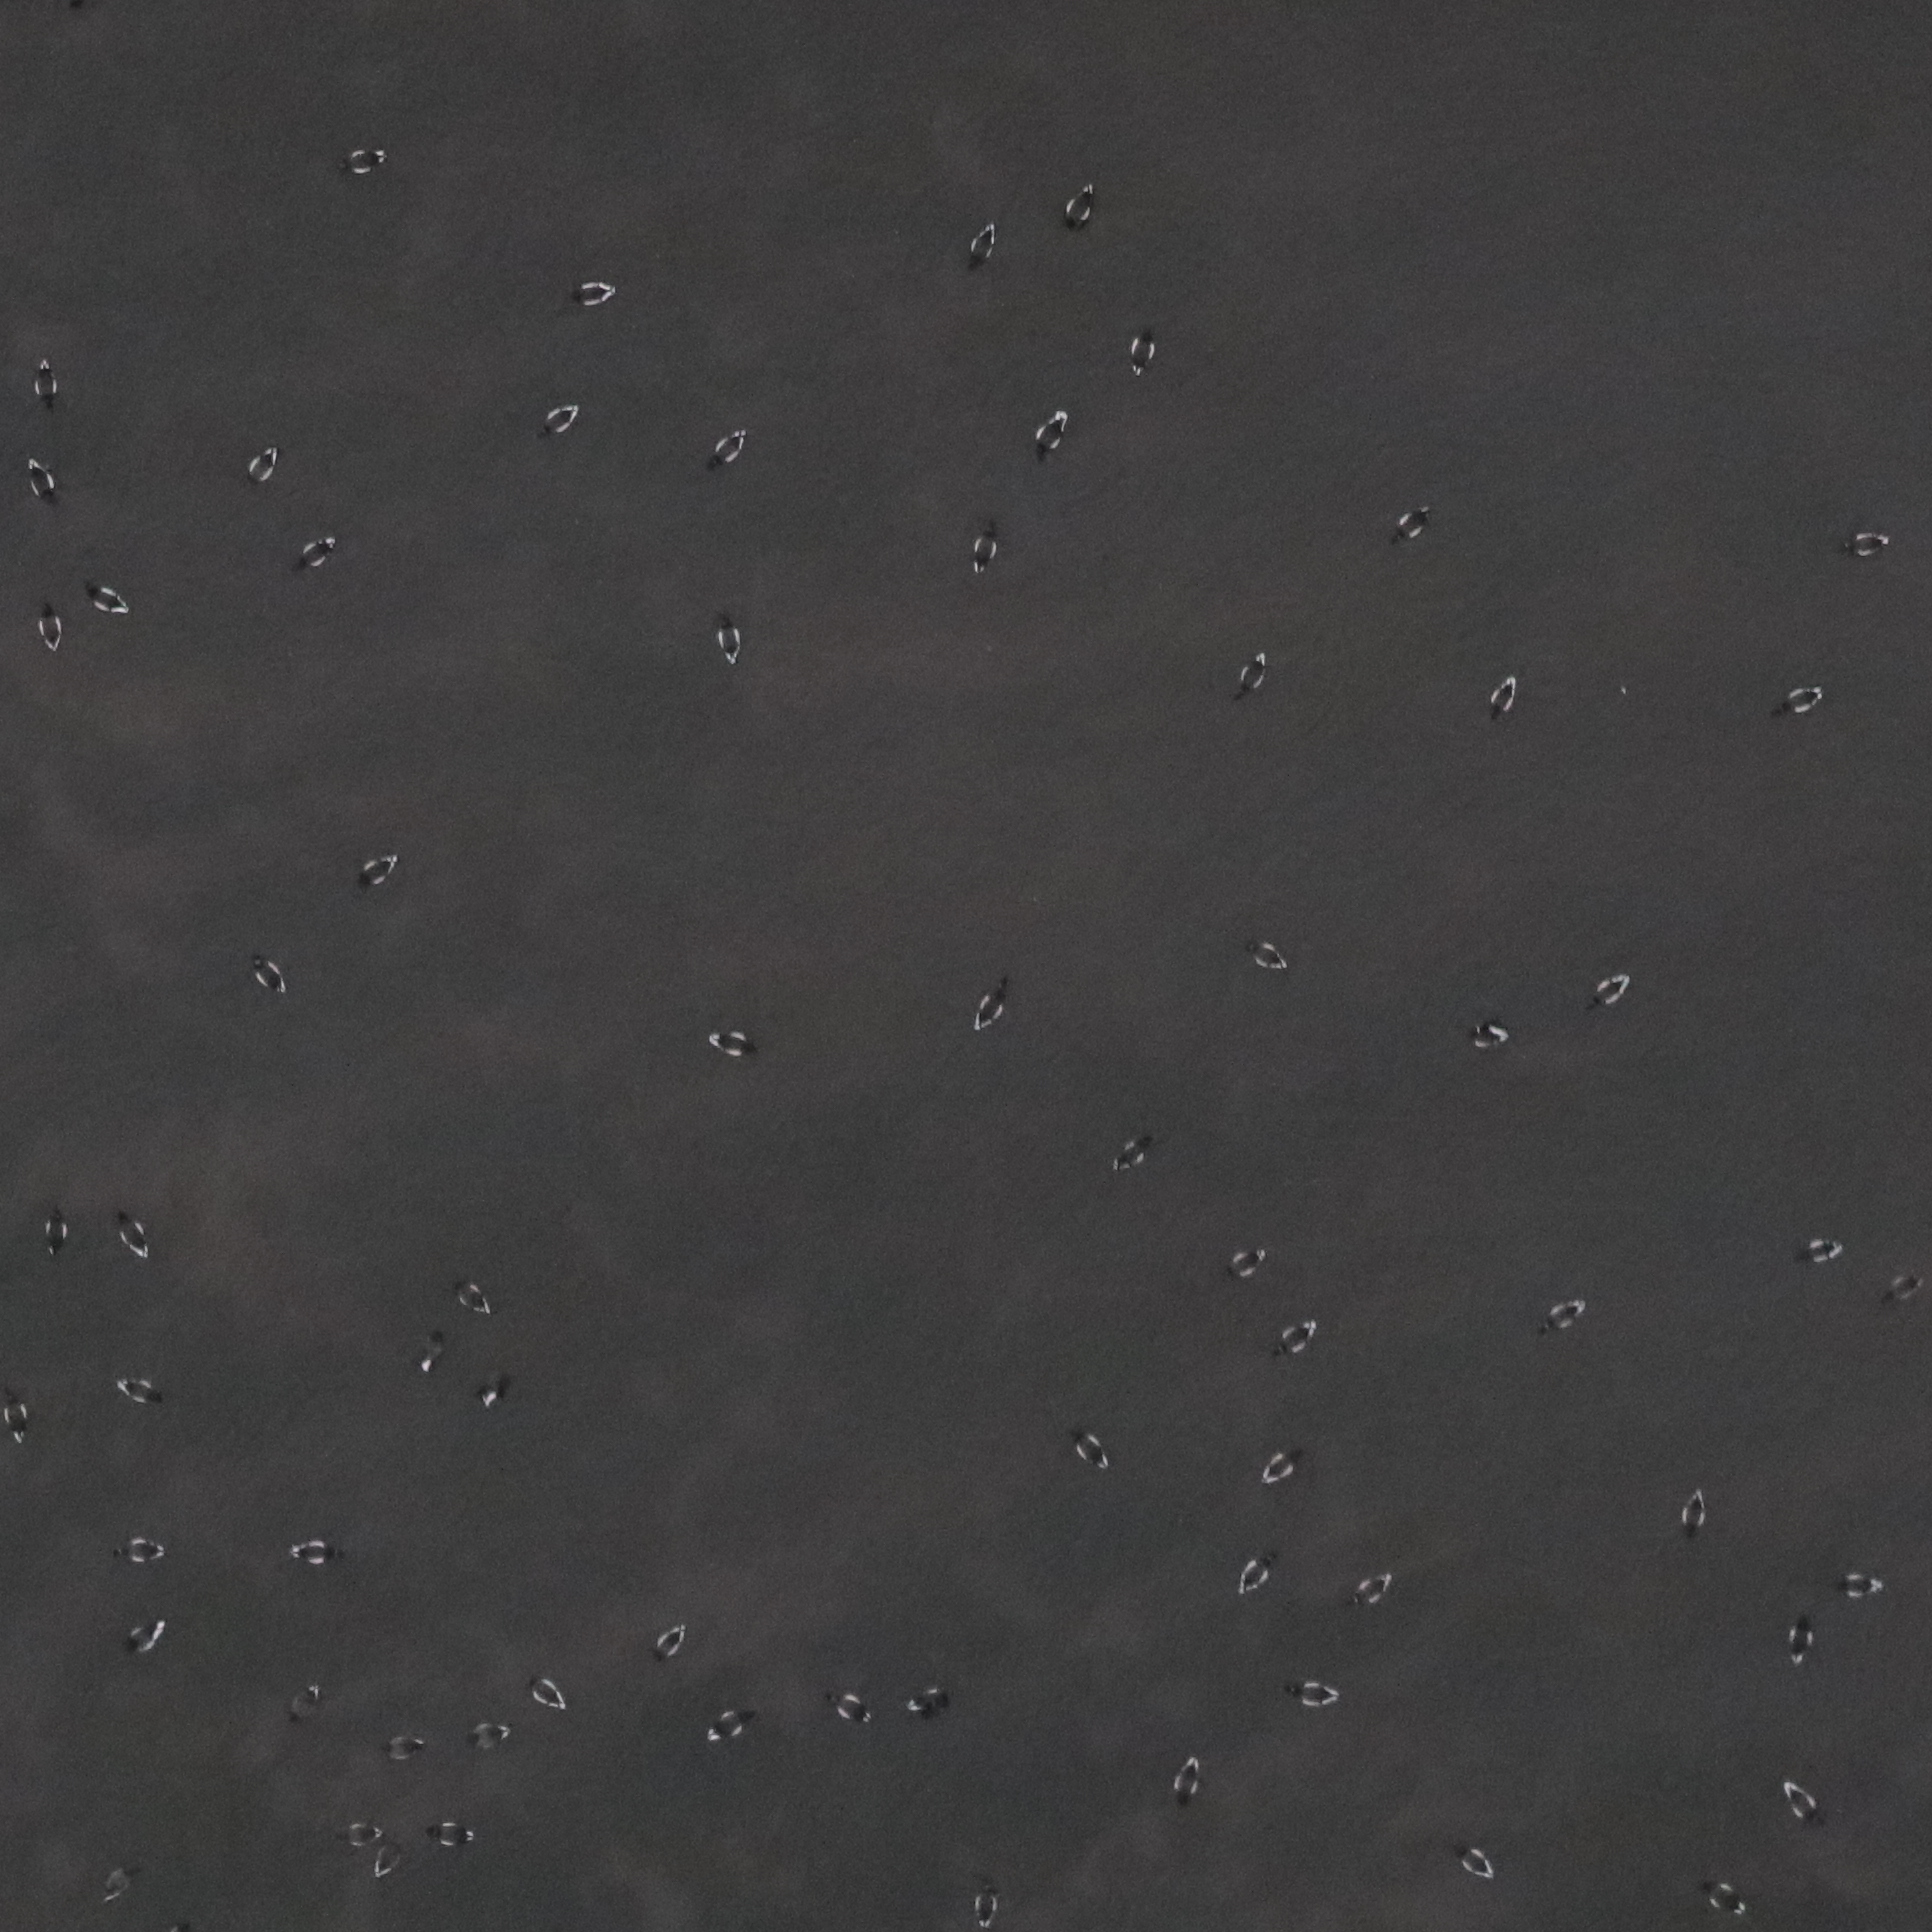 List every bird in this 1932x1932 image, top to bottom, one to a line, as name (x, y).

brant (361, 161)
brant (1079, 209)
brant (984, 246)
brant (593, 295)
brant (1143, 352)
brant (46, 384)
brant (558, 421)
brant (1050, 435)
brant (727, 450)
brant (262, 469)
brant (39, 480)
brant (1413, 525)
brant (1868, 544)
brant (984, 550)
brant (316, 553)
brant (105, 599)
brant (48, 628)
brant (729, 640)
brant (1253, 677)
brant (1504, 698)
brant (1802, 701)
brant (377, 871)
brant (1267, 956)
brant (268, 974)
brant (1610, 993)
brant (990, 1009)
brant (1488, 1034)
brant (731, 1044)
brant (1133, 1155)
brant (57, 1232)
brant (131, 1235)
brant (1822, 1249)
brant (1245, 1264)
brant (1905, 1288)
brant (473, 1298)
brant (1564, 1315)
brant (1297, 1339)
brant (426, 1347)
brant (492, 1388)
brant (140, 1390)
brant (16, 1416)
brant (1092, 1450)
brant (1281, 1466)
brant (1695, 1515)
brant (140, 1552)
brant (313, 1552)
brant (1255, 1574)
brant (1859, 1586)
brant (1372, 1589)
brant (144, 1637)
brant (1802, 1638)
brant (669, 1644)
brant (545, 1692)
brant (1314, 1693)
brant (923, 1701)
brant (304, 1703)
brant (849, 1707)
brant (729, 1724)
brant (489, 1735)
brant (403, 1749)
brant (1187, 1780)
brant (1803, 1803)
brant (449, 1834)
brant (361, 1837)
brant (379, 1853)
brant (1477, 1861)
brant (118, 1884)
brant (1725, 1897)
brant (985, 1906)